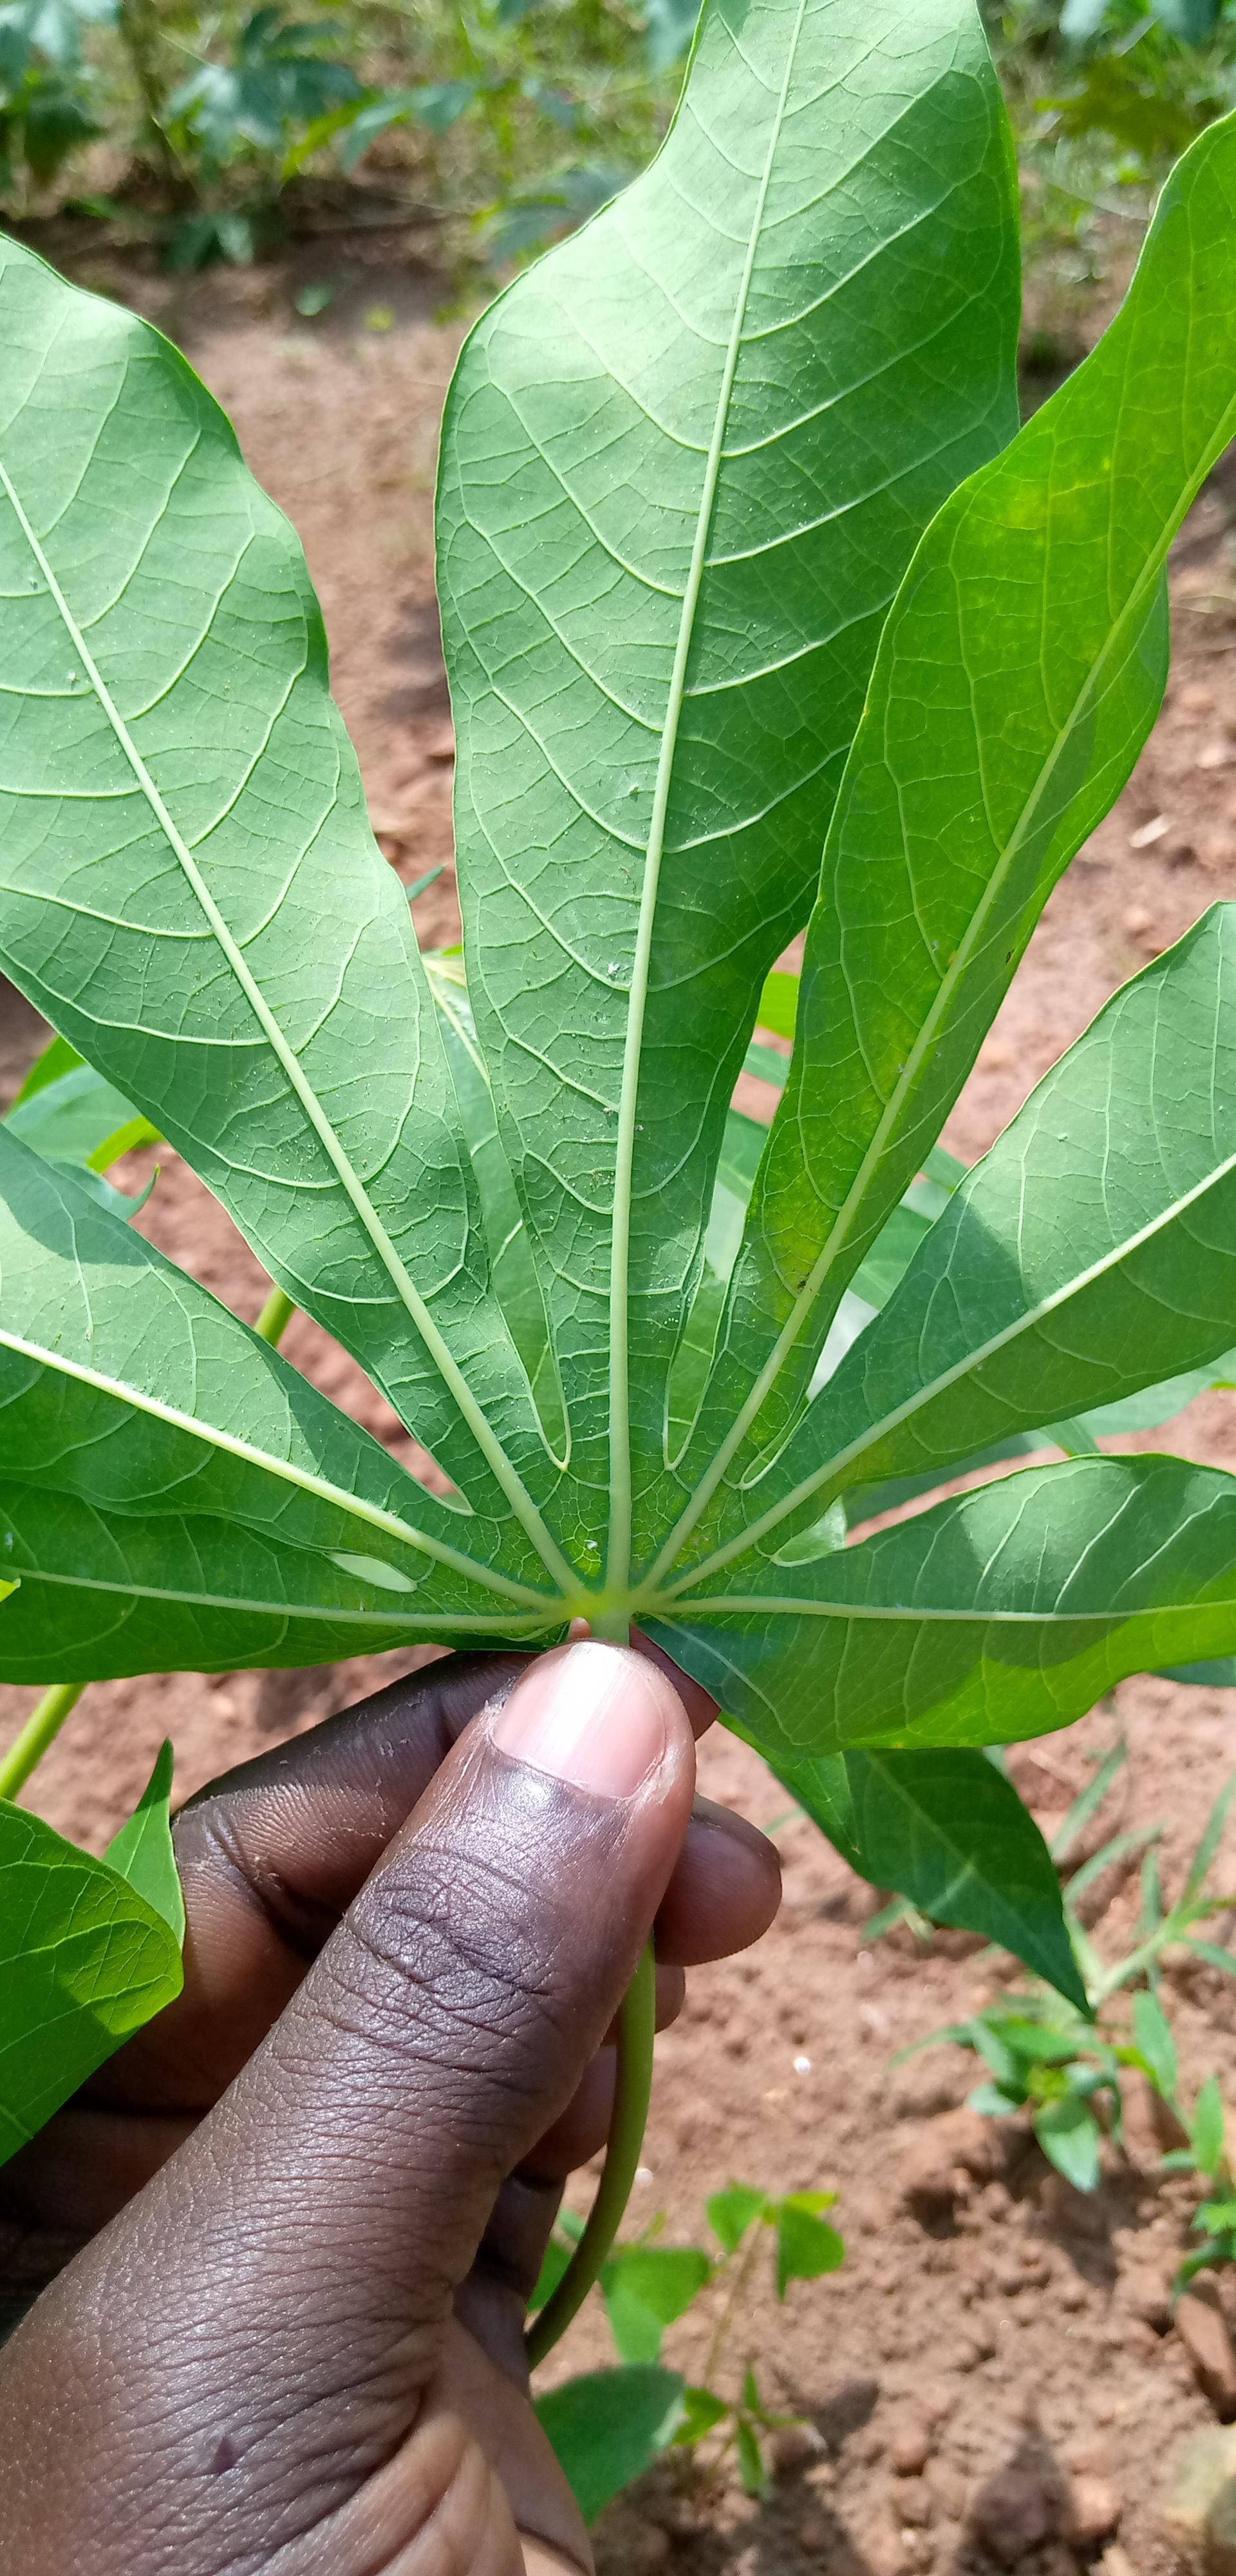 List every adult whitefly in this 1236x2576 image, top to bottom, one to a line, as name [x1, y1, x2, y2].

whitefly [26, 575, 38, 588]
whitefly [67, 670, 78, 685]
whitefly [628, 782, 639, 795]
whitefly [607, 960, 621, 978]
whitefly [633, 1124, 651, 1135]
whitefly [585, 1538, 601, 1555]